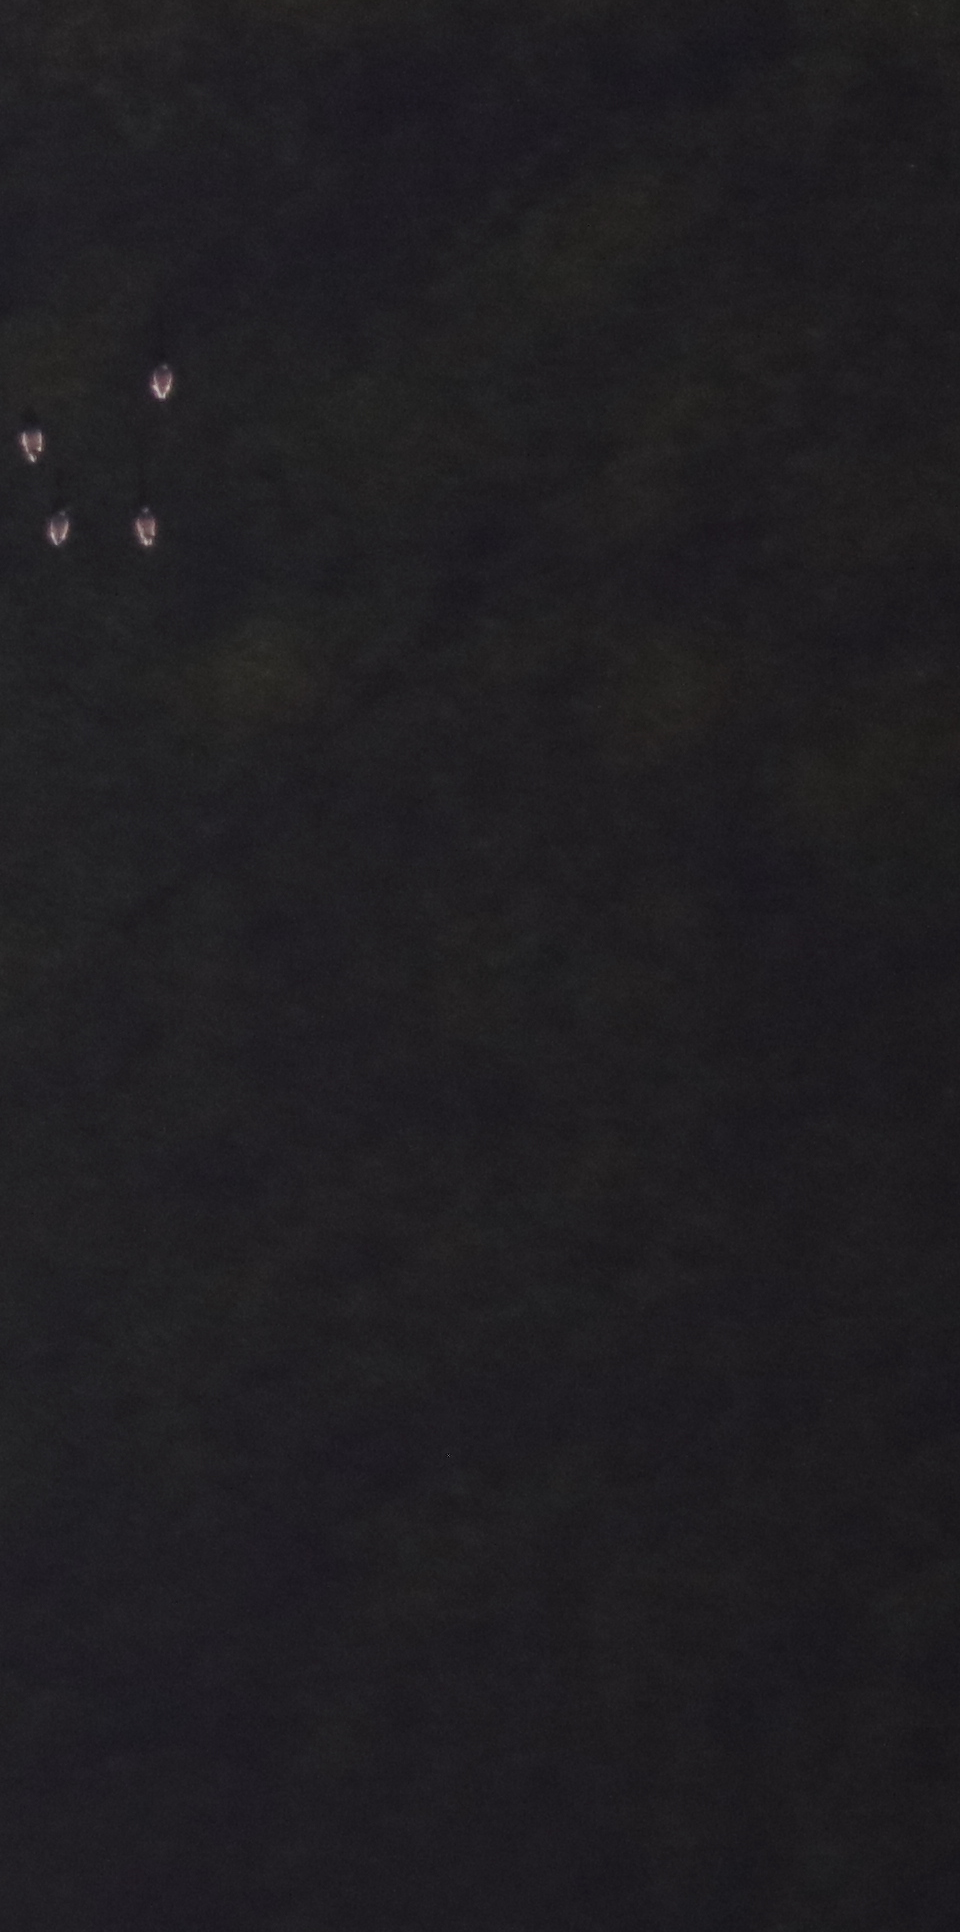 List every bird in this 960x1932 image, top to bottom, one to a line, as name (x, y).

brant (168, 375)
brant (30, 441)
brant (149, 528)
brant (63, 532)